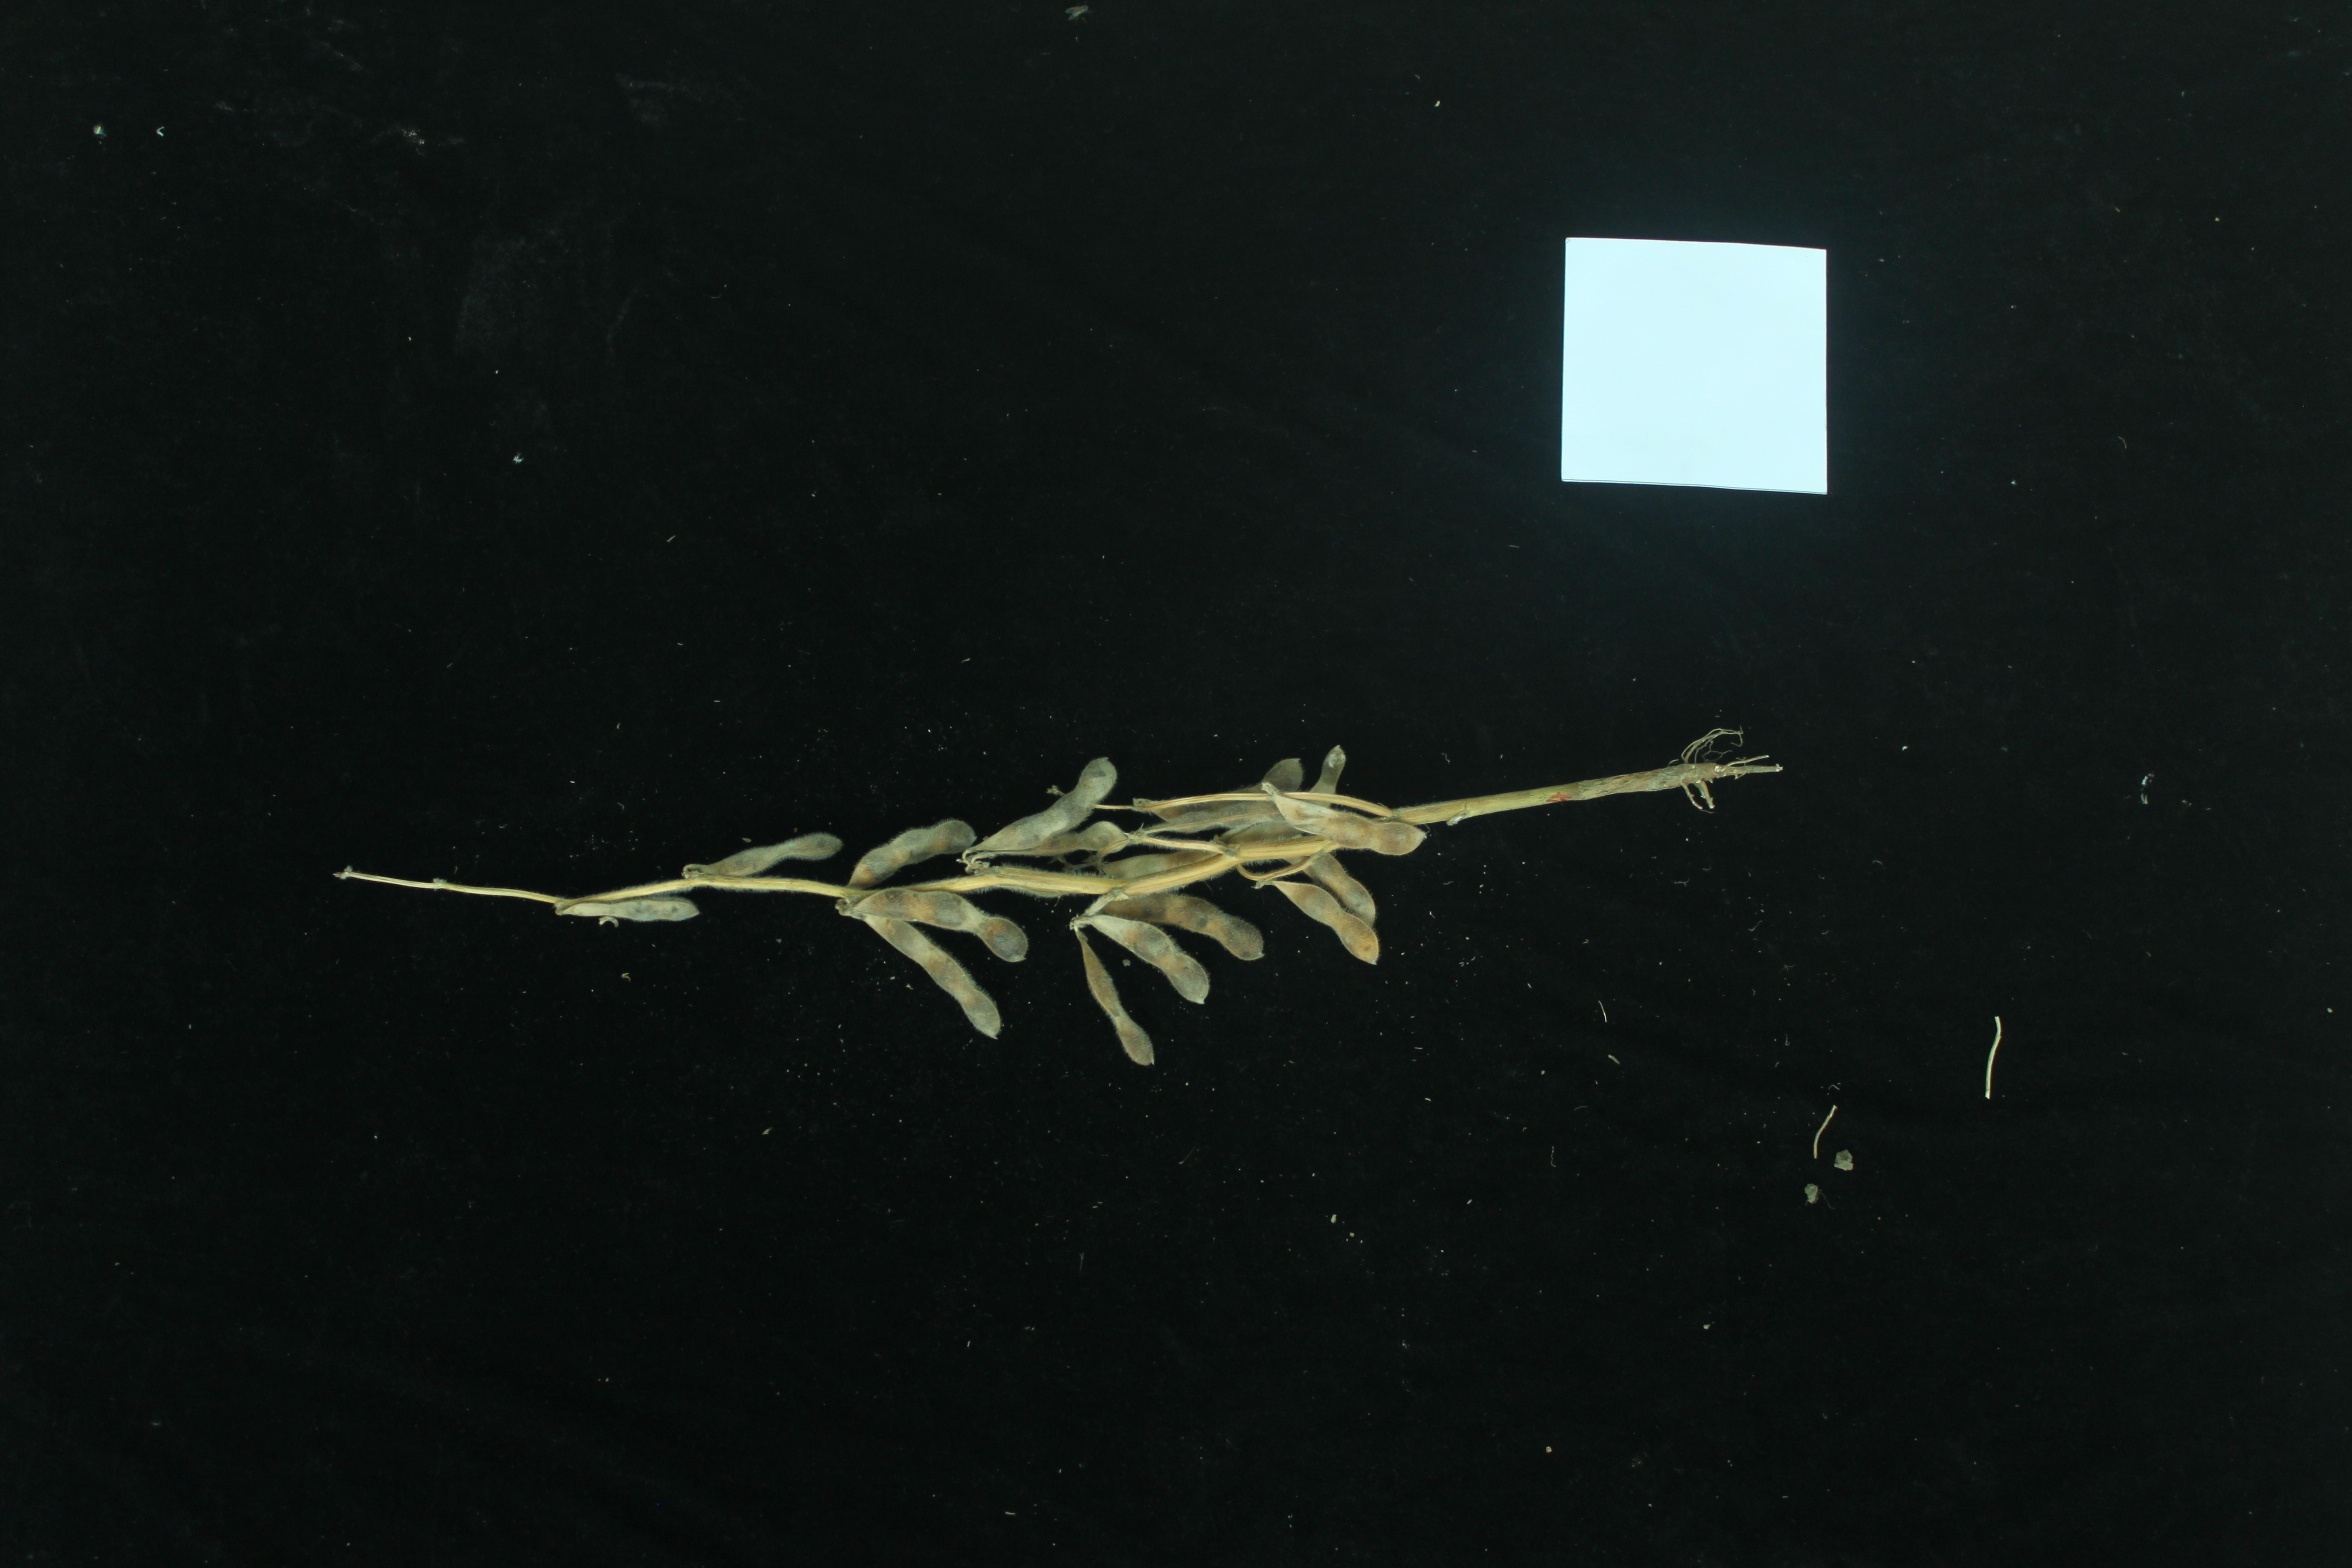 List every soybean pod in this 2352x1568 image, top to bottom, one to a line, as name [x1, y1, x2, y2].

soybean pod [1228, 747, 1344, 850]
soybean pod [962, 759, 1118, 855]
soybean pod [1128, 759, 1303, 823]
soybean pod [1267, 784, 1426, 856]
soybean pod [847, 821, 976, 896]
soybean pod [972, 822, 1129, 861]
soybean pod [682, 834, 841, 878]
soybean pod [1097, 838, 1227, 879]
soybean pod [1280, 845, 1376, 931]
soybean pod [1265, 883, 1378, 965]
soybean pod [842, 890, 1030, 961]
soybean pod [1086, 894, 1264, 961]
soybean pod [552, 898, 696, 923]
soybean pod [844, 899, 1000, 1038]
soybean pod [559, 902, 698, 922]
soybean pod [1068, 915, 1208, 1005]
soybean pod [1076, 930, 1154, 1067]